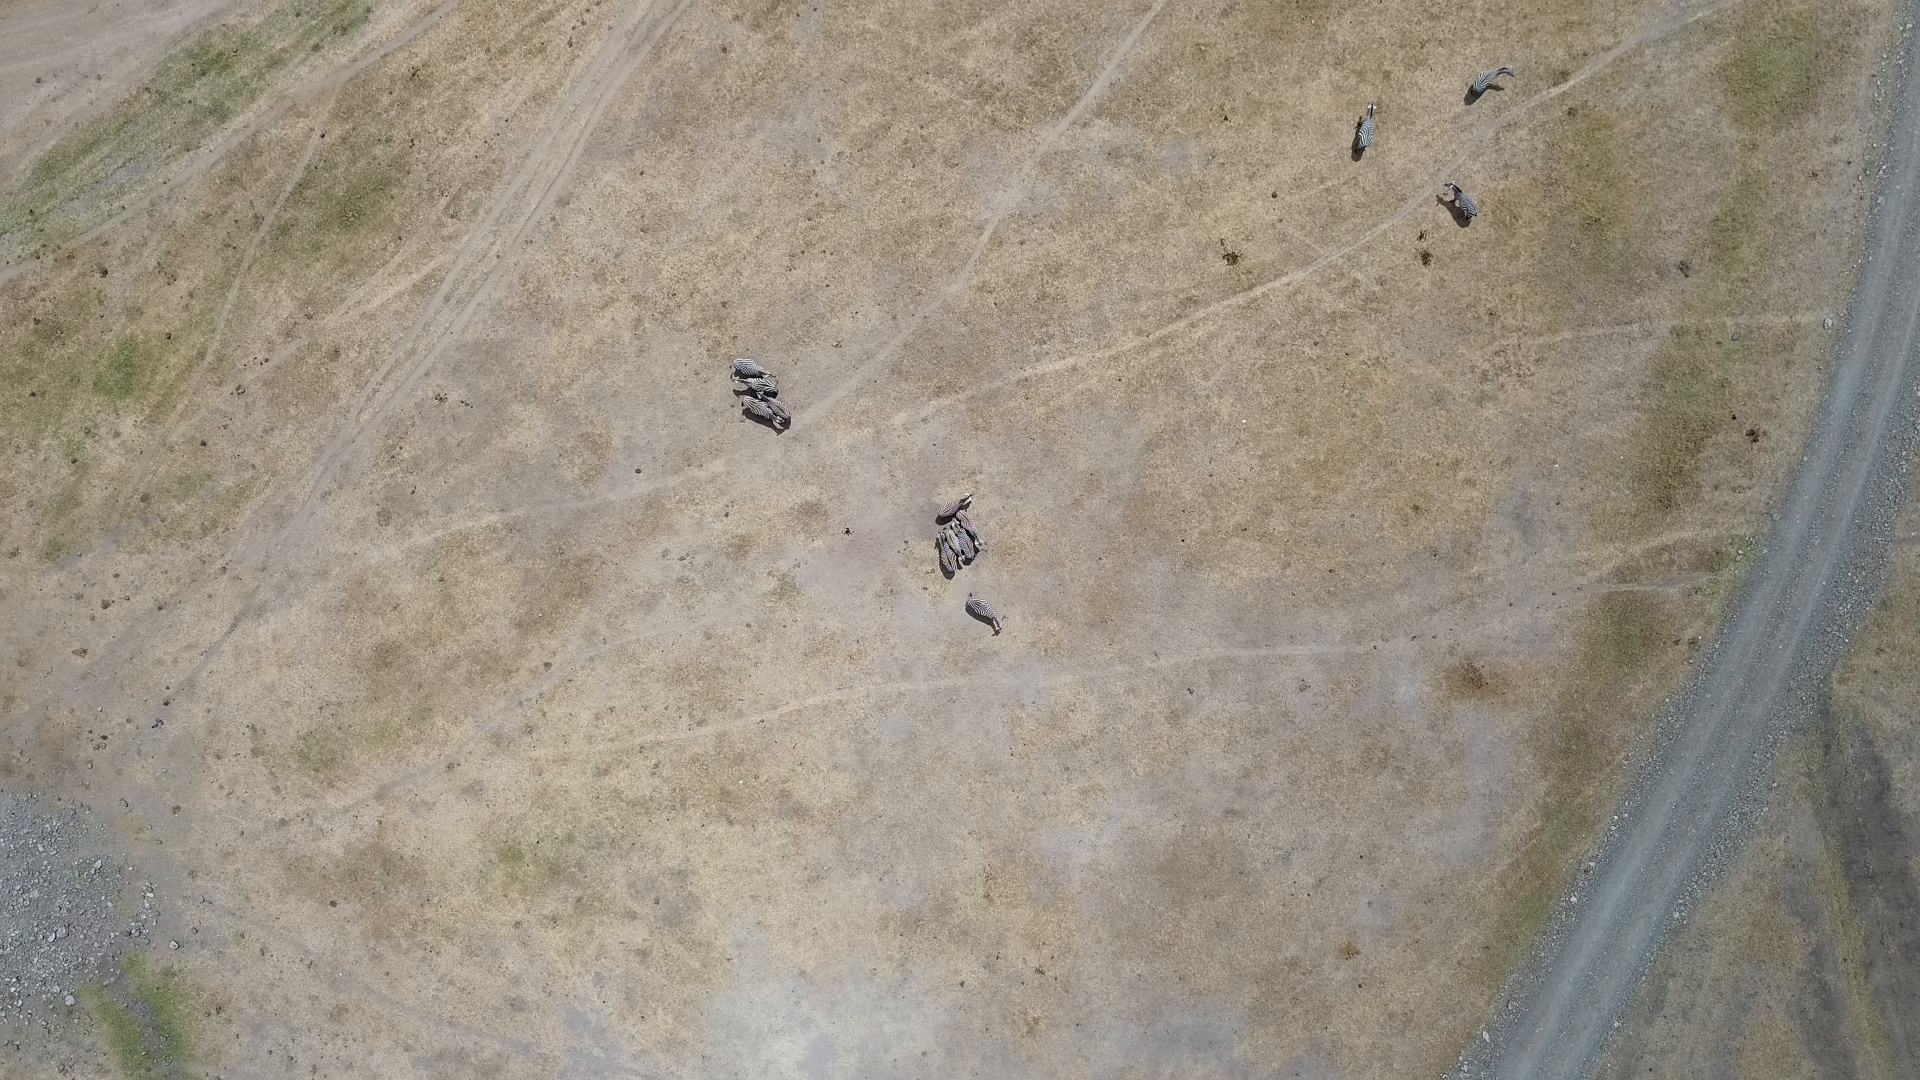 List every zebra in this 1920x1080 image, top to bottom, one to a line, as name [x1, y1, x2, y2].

zebra [1472, 67, 1512, 92]
zebra [1356, 104, 1377, 149]
zebra [1453, 184, 1478, 218]
zebra [731, 358, 766, 374]
zebra [733, 374, 773, 390]
zebra [740, 394, 781, 421]
zebra [760, 396, 791, 427]
zebra [938, 496, 972, 518]
zebra [956, 509, 983, 546]
zebra [952, 518, 975, 558]
zebra [947, 528, 965, 562]
zebra [938, 533, 955, 574]
zebra [967, 595, 1003, 624]